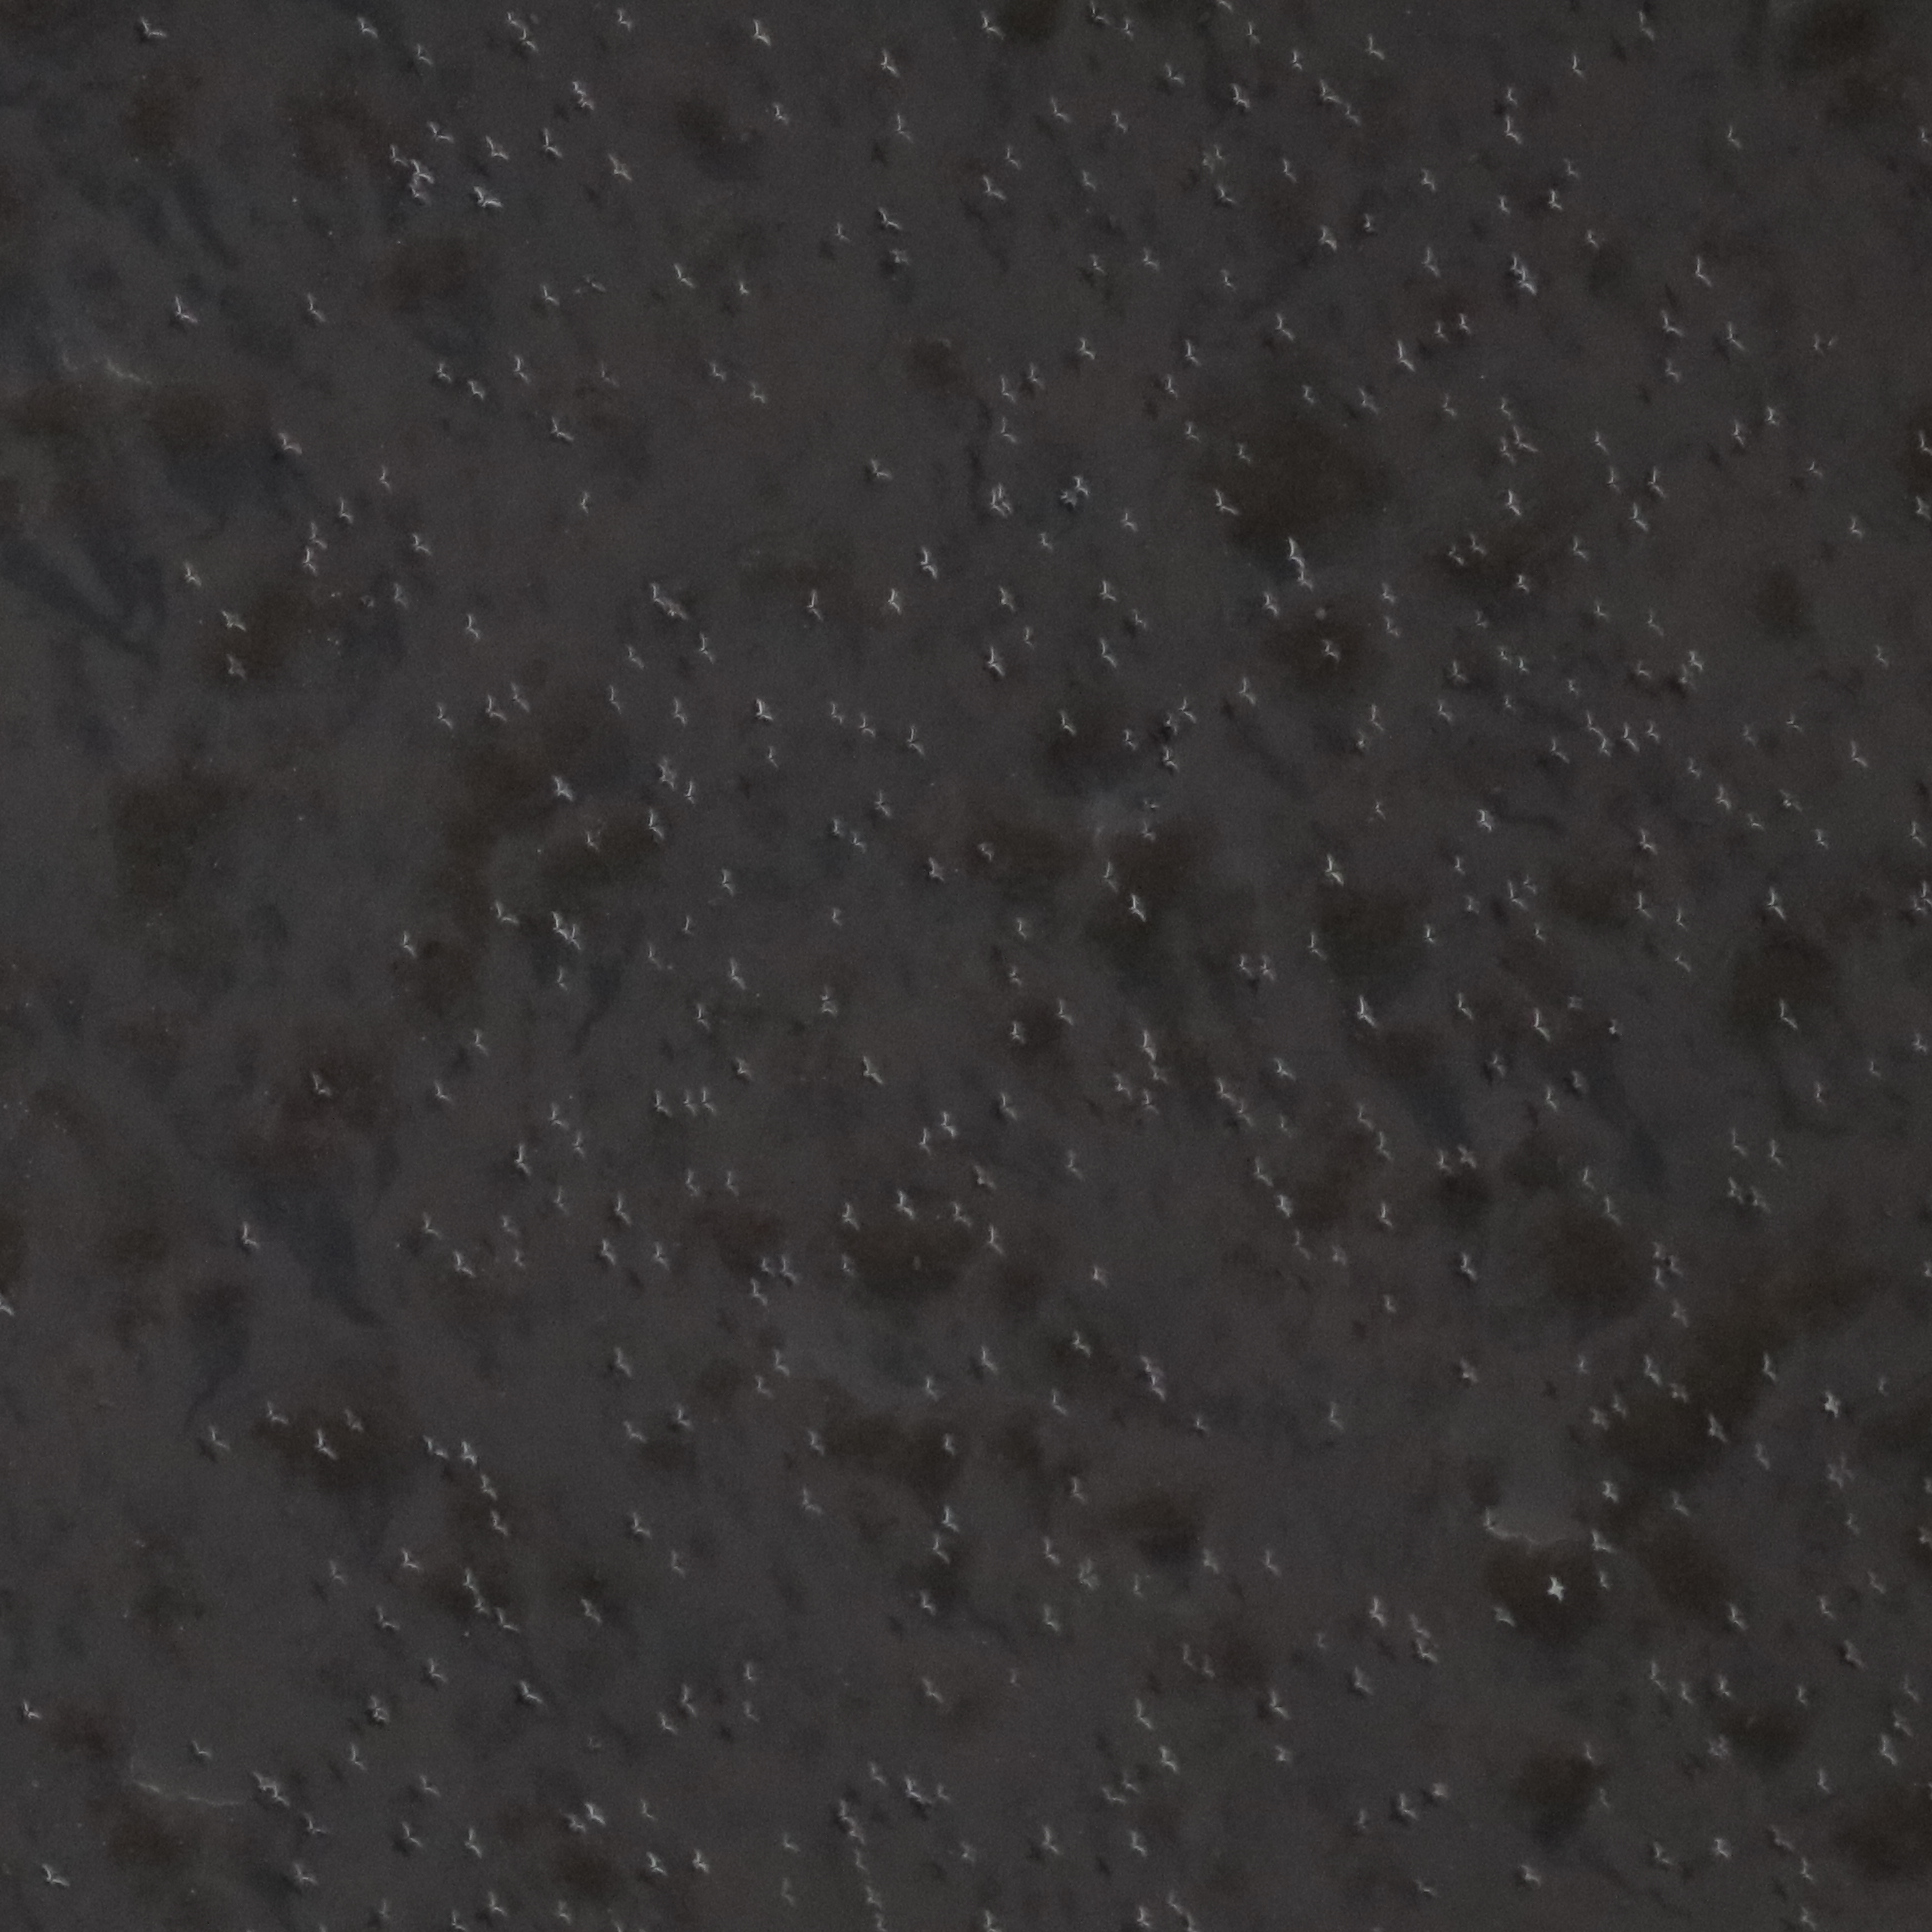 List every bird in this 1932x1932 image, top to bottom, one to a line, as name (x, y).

other bird (1098, 14)
other bird (622, 16)
other bird (511, 18)
other bird (989, 26)
other bird (367, 27)
other bird (1641, 27)
other bird (150, 28)
other bird (1130, 32)
other bird (763, 36)
other bird (1252, 36)
other bird (527, 40)
other bird (1373, 47)
other bird (426, 58)
other bird (1297, 60)
other bird (890, 67)
other bird (1573, 67)
other bird (1174, 72)
other bird (1327, 93)
other bird (583, 97)
other bird (1509, 97)
other bird (1237, 98)
other bird (780, 110)
other bird (1057, 111)
other bird (1350, 112)
other bird (1119, 122)
other bird (902, 127)
other bird (439, 128)
other bird (1511, 131)
other bird (1732, 135)
other bird (1925, 136)
other bird (547, 145)
other bird (492, 148)
other bird (1219, 154)
other bird (1013, 157)
other bird (398, 158)
other bird (1205, 161)
other bird (617, 166)
other bird (1574, 169)
other bird (425, 170)
other bird (1286, 170)
other bird (1428, 177)
other bird (1085, 183)
other bird (991, 190)
other bird (415, 196)
other bird (1224, 197)
other bird (486, 198)
other bird (1505, 204)
other bird (1551, 204)
other bird (887, 217)
other bird (1368, 226)
other bird (845, 233)
other bird (1591, 237)
other bird (1328, 239)
other bird (897, 258)
other bird (1150, 260)
other bird (1429, 260)
other bird (1515, 266)
other bird (1097, 267)
other bird (680, 273)
other bird (1698, 274)
other bird (1230, 281)
other bird (597, 282)
other bird (1531, 288)
other bird (549, 298)
other bird (308, 308)
other bird (184, 313)
other bird (745, 314)
other bird (1464, 323)
other bird (1666, 324)
other bird (1283, 326)
other bird (1436, 334)
other bird (1731, 337)
other bird (1820, 346)
other bird (1089, 350)
other bird (1188, 355)
other bird (1404, 360)
other bird (516, 368)
other bird (1672, 368)
other bird (445, 371)
other bird (716, 371)
other bird (606, 374)
other bird (1035, 379)
other bird (1168, 383)
other bird (480, 388)
other bird (1005, 390)
other bird (754, 394)
other bird (1310, 394)
other bird (1369, 402)
other bird (1447, 407)
other bird (1507, 409)
other bird (1774, 417)
other bird (560, 430)
other bird (1006, 431)
other bird (1191, 432)
other bird (1736, 432)
other bird (288, 440)
other bird (1599, 441)
other bird (1520, 444)
other bird (1925, 445)
other bird (1242, 450)
other bird (1500, 454)
other bird (1813, 466)
other bird (877, 468)
other bird (384, 479)
other bird (1086, 483)
other bird (1612, 484)
other bird (1654, 484)
other bird (1014, 497)
other bird (1067, 497)
other bird (994, 502)
other bird (1510, 502)
other bird (583, 504)
other bird (1223, 506)
other bird (1921, 509)
other bird (346, 516)
other bird (1637, 518)
other bird (1133, 521)
other bird (1853, 528)
other bird (312, 537)
other bird (1047, 542)
other bird (1473, 544)
other bird (420, 546)
other bird (1579, 550)
other bird (1451, 554)
other bird (1297, 555)
other bird (308, 563)
other bird (925, 563)
other bird (189, 575)
other bird (1302, 579)
other bird (1521, 587)
other bird (661, 590)
other bird (1390, 590)
other bird (1107, 595)
other bird (399, 596)
other bird (1006, 600)
other bird (367, 602)
other bird (893, 602)
other bird (1269, 602)
other bird (813, 608)
other bird (1599, 613)
other bird (682, 614)
other bird (1134, 617)
other bird (1479, 618)
other bird (231, 620)
other bird (1653, 621)
other bird (473, 626)
other bird (1391, 628)
other bird (1031, 637)
other bird (706, 647)
other bird (1333, 653)
other bird (1502, 655)
other bird (1108, 656)
other bird (1880, 656)
other bird (633, 657)
other bird (1696, 657)
other bird (995, 662)
other bird (1526, 668)
other bird (230, 669)
other bird (1459, 670)
other bird (1642, 672)
other bird (1681, 678)
other bird (1572, 687)
other bird (1245, 689)
other bird (516, 699)
other bird (613, 700)
other bird (1509, 703)
other bird (763, 709)
other bird (1185, 710)
other bird (491, 711)
other bird (1438, 712)
other bird (836, 713)
other bird (682, 714)
other bird (442, 715)
other bird (1374, 715)
other bird (1795, 722)
other bird (1591, 723)
other bird (1065, 724)
other bird (1164, 727)
other bird (870, 730)
other bird (1655, 731)
other bird (1747, 734)
other bird (1625, 737)
other bird (1132, 739)
other bird (914, 740)
other bird (1364, 746)
other bird (1602, 748)
other bird (1557, 751)
other bird (771, 755)
other bird (1856, 756)
other bird (1168, 757)
other bird (1692, 767)
other bird (667, 775)
other bird (563, 789)
other bird (688, 791)
other bird (1721, 797)
other bird (1150, 798)
other bird (1792, 802)
other bird (882, 804)
other bird (1379, 805)
other bird (1487, 820)
other bird (1752, 821)
other bird (655, 827)
other bird (830, 828)
other bird (1916, 832)
other bird (1148, 835)
other bird (592, 838)
other bird (1822, 839)
other bird (1645, 841)
other bird (863, 847)
other bird (986, 848)
other bird (1461, 864)
other bird (1333, 870)
other bird (934, 873)
other bird (1109, 875)
other bird (729, 883)
other bird (1531, 884)
other bird (1930, 893)
other bird (1510, 899)
other bird (1471, 901)
other bird (1644, 904)
other bird (1775, 904)
other bird (1137, 905)
other bird (1920, 905)
other bird (504, 914)
other bird (1680, 915)
other bird (837, 916)
other bird (690, 926)
other bird (560, 929)
other bird (1023, 932)
other bird (1431, 933)
other bird (1543, 936)
other bird (578, 939)
other bird (409, 943)
other bird (1317, 948)
other bird (654, 956)
other bird (1680, 960)
other bird (1237, 966)
other bird (1268, 968)
other bird (735, 970)
other bird (1014, 974)
other bird (562, 982)
other bird (1576, 1000)
other bird (830, 1003)
other bird (1463, 1005)
other bird (1062, 1014)
other bird (1365, 1014)
other bird (1784, 1015)
other bird (703, 1016)
other bird (1540, 1026)
other bird (1616, 1029)
other bird (1014, 1034)
other bird (475, 1040)
other bird (1920, 1040)
other bird (1144, 1042)
other bird (1497, 1060)
other bird (1282, 1067)
other bird (744, 1068)
other bird (1875, 1068)
other bird (873, 1072)
other bird (1159, 1073)
other bird (1582, 1083)
other bird (322, 1085)
other bird (1120, 1088)
other bird (445, 1090)
other bird (1226, 1092)
other bird (1818, 1095)
other bird (713, 1099)
other bird (1551, 1099)
other bird (688, 1102)
other bird (660, 1103)
other bird (1152, 1104)
other bird (1005, 1106)
other bird (1242, 1112)
other bird (556, 1114)
other bird (1367, 1119)
other bird (949, 1124)
other bird (1287, 1124)
other bird (577, 1140)
other bird (925, 1145)
other bird (1737, 1145)
other bird (1385, 1151)
other bird (1470, 1153)
other bird (1773, 1154)
other bird (1443, 1162)
other bird (521, 1163)
other bird (1074, 1166)
other bird (1262, 1170)
other bird (1588, 1176)
other bird (984, 1177)
other bird (689, 1183)
other bird (733, 1184)
other bird (1732, 1192)
other bird (1757, 1201)
other bird (565, 1202)
other bird (1283, 1203)
other bird (904, 1206)
other bird (620, 1210)
other bird (1612, 1210)
other bird (850, 1216)
other bird (959, 1216)
other bird (1386, 1216)
other bird (428, 1224)
other bird (509, 1225)
other bird (246, 1234)
other bird (994, 1241)
other bird (1303, 1245)
other bird (1658, 1248)
other bird (607, 1251)
other bird (663, 1255)
other bird (1339, 1256)
other bird (517, 1260)
other bird (762, 1262)
other bird (460, 1263)
other bird (1677, 1264)
other bird (850, 1266)
other bird (1468, 1268)
other bird (791, 1271)
other bird (1929, 1271)
other bird (1099, 1275)
other bird (1660, 1278)
other bird (761, 1291)
other bird (2, 1302)
other bird (1390, 1303)
other bird (1679, 1312)
other bird (1081, 1347)
other bird (987, 1357)
other bird (783, 1360)
other bird (1581, 1360)
other bird (622, 1362)
other bird (1152, 1365)
other bird (1649, 1367)
other bird (1771, 1371)
other bird (1470, 1373)
other bird (1883, 1383)
other bird (759, 1385)
other bird (1681, 1389)
other bird (928, 1390)
other bird (1160, 1391)
other bird (1058, 1404)
other bird (1832, 1406)
other bird (1621, 1408)
other bird (275, 1414)
other bird (683, 1418)
other bird (1335, 1418)
other bird (1594, 1418)
other bird (357, 1421)
other bird (1202, 1424)
other bird (632, 1435)
other bird (1718, 1436)
other bird (217, 1439)
other bird (816, 1443)
other bird (949, 1443)
other bird (326, 1445)
other bird (428, 1445)
other bird (471, 1449)
other bird (1763, 1459)
other bird (1850, 1468)
other bird (1831, 1477)
other bird (488, 1485)
other bird (1609, 1485)
other bird (1077, 1494)
other bird (809, 1502)
other bird (1680, 1502)
other bird (952, 1516)
other bird (497, 1520)
other bird (1488, 1521)
other bird (1854, 1521)
other bird (637, 1524)
other bird (1924, 1543)
other bird (937, 1545)
other bird (1602, 1545)
other bird (1049, 1554)
other bird (679, 1560)
other bird (410, 1561)
other bird (1093, 1562)
other bird (1210, 1562)
other bird (1272, 1565)
other bird (340, 1573)
other bird (465, 1576)
other bird (1873, 1577)
other bird (1088, 1580)
other bird (1140, 1583)
other bird (1605, 1583)
other bird (1552, 1591)
other bird (929, 1604)
other bird (480, 1608)
other bird (596, 1611)
other bird (1379, 1611)
other bird (1831, 1613)
other bird (1501, 1615)
other bird (1050, 1616)
other bird (1734, 1619)
other bird (388, 1620)
other bird (506, 1622)
other bird (1417, 1624)
other bird (1320, 1639)
other bird (1427, 1653)
other bird (1190, 1655)
other bird (1846, 1655)
other bird (1209, 1670)
other bird (437, 1673)
other bird (750, 1675)
other bird (1653, 1675)
other bird (1013, 1680)
other bird (1364, 1683)
other bird (1911, 1686)
other bird (930, 1689)
other bird (1727, 1689)
other bird (530, 1691)
other bird (1685, 1692)
other bird (1801, 1692)
other bird (687, 1700)
other bird (1275, 1703)
other bird (27, 1712)
other bird (379, 1712)
other bird (752, 1712)
other bird (1139, 1715)
other bird (1903, 1727)
other bird (665, 1728)
other bird (1729, 1740)
other bird (595, 1741)
other bird (198, 1750)
other bird (1712, 1751)
other bird (1890, 1752)
other bird (1589, 1755)
other bird (1281, 1756)
other bird (356, 1759)
other bird (1170, 1766)
other bird (880, 1775)
other bird (261, 1780)
other bird (1823, 1780)
other bird (1133, 1782)
other bird (430, 1788)
other bird (918, 1791)
other bird (945, 1791)
other bird (1439, 1793)
other bird (276, 1795)
other bird (1110, 1796)
other bird (1606, 1799)
other bird (846, 1808)
other bird (1403, 1812)
other bird (596, 1814)
other bird (647, 1815)
other bird (576, 1822)
other bird (1366, 1823)
other bird (310, 1825)
other bird (407, 1835)
other bird (855, 1835)
other bird (785, 1840)
other bird (1779, 1840)
other bird (475, 1842)
other bird (1054, 1842)
other bird (1136, 1847)
other bird (1723, 1848)
other bird (963, 1850)
other bird (1664, 1854)
other bird (702, 1861)
other bird (862, 1862)
other bird (655, 1869)
other bird (1811, 1872)
other bird (55, 1875)
other bird (1531, 1875)
other bird (304, 1876)
other bird (1428, 1889)
other bird (1168, 1893)
other bird (786, 1894)
other bird (872, 1897)
other bird (496, 1908)
other bird (386, 1912)
other bird (1145, 1914)
other bird (1807, 1914)
other bird (564, 1916)
other bird (458, 1925)
other bird (1189, 1925)
other bird (997, 1927)
other bird (886, 1929)